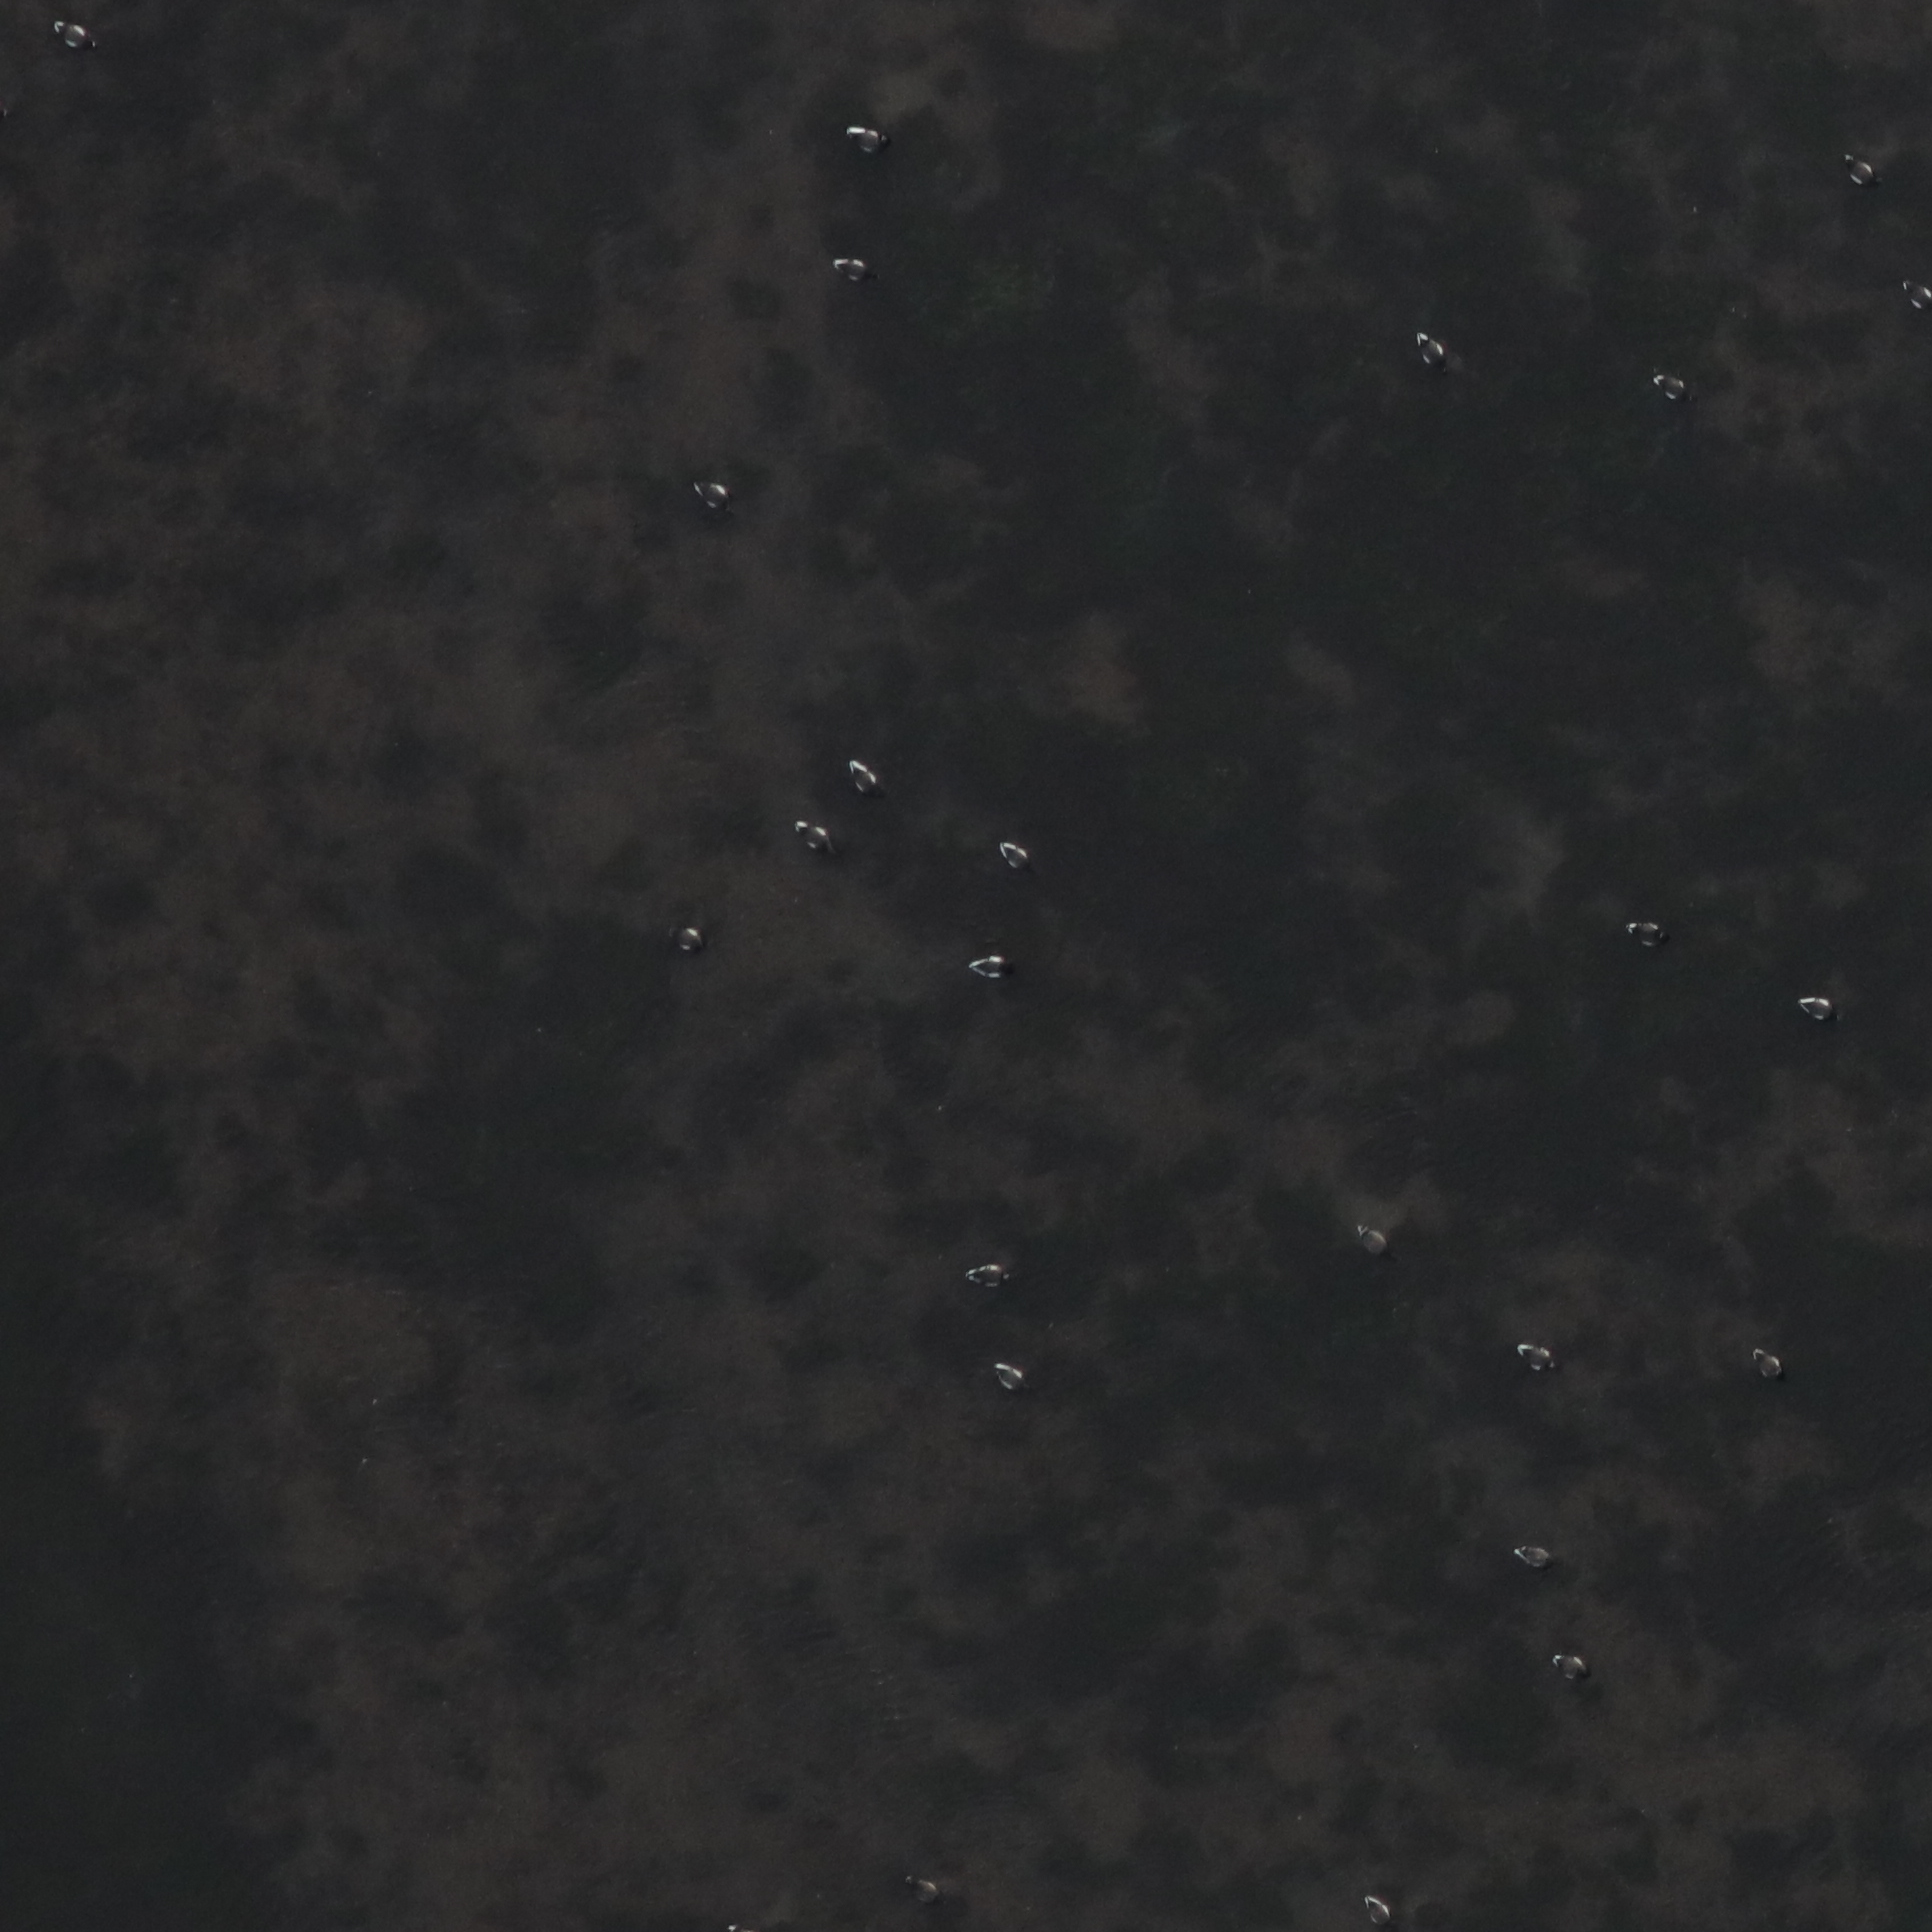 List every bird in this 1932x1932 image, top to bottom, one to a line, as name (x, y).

brant (74, 35)
brant (866, 139)
brant (1861, 170)
brant (854, 268)
brant (1921, 297)
brant (1432, 349)
brant (1668, 385)
brant (713, 495)
brant (864, 779)
brant (817, 837)
brant (1017, 857)
brant (1648, 933)
brant (690, 942)
brant (991, 966)
brant (1819, 1009)
brant (1373, 1240)
brant (990, 1275)
brant (1539, 1357)
brant (1767, 1365)
brant (1010, 1377)
brant (1534, 1556)
brant (1572, 1667)
brant (928, 1892)
brant (1379, 1912)